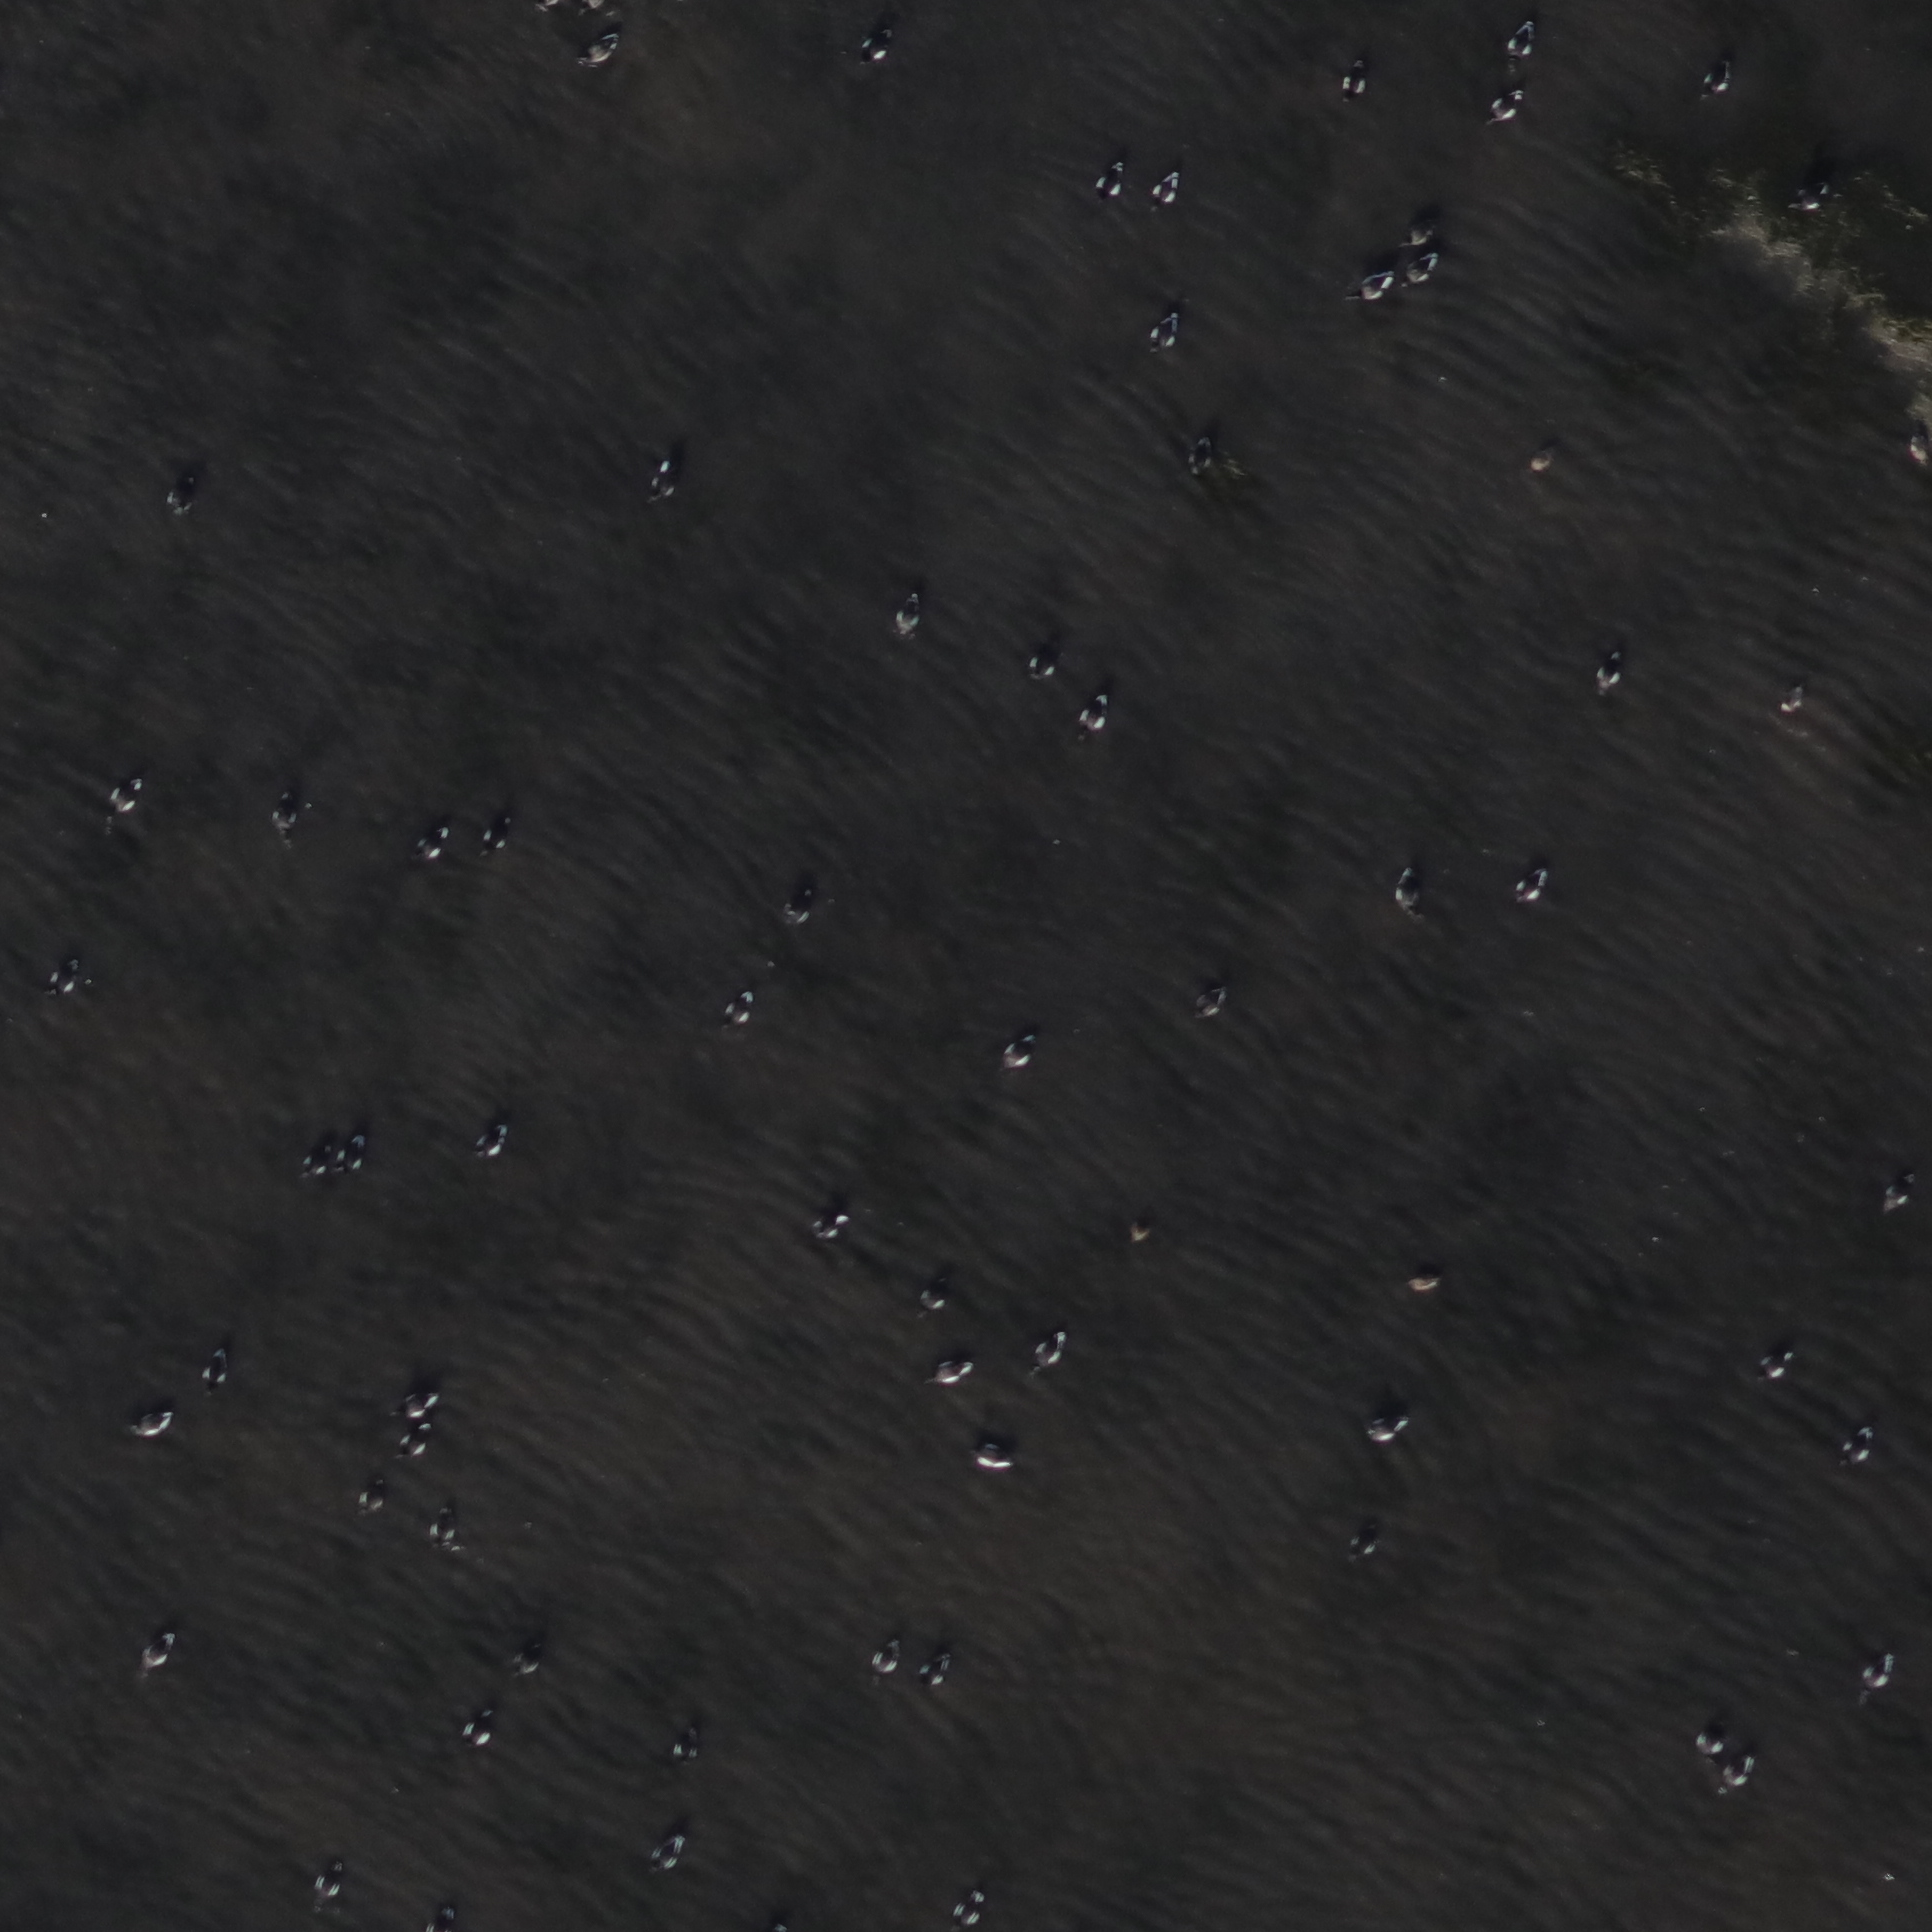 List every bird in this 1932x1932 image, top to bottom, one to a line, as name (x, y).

brant (875, 47)
brant (1523, 47)
brant (599, 49)
brant (1348, 80)
brant (1723, 82)
brant (1503, 107)
brant (1111, 184)
brant (1167, 191)
brant (1810, 200)
brant (1428, 227)
brant (1428, 272)
brant (1370, 285)
brant (1167, 334)
other bird (1928, 446)
brant (1196, 457)
other bird (1540, 462)
brant (662, 484)
brant (183, 496)
brant (911, 615)
brant (1039, 665)
brant (1614, 668)
other bird (1789, 693)
brant (1095, 713)
brant (122, 799)
brant (291, 821)
brant (495, 834)
brant (431, 845)
brant (1531, 885)
brant (1411, 891)
brant (800, 905)
brant (66, 980)
brant (1209, 1001)
brant (737, 1008)
brant (1017, 1054)
brant (490, 1143)
brant (359, 1147)
brant (321, 1167)
brant (1895, 1193)
brant (827, 1225)
other bird (1147, 1240)
other bird (1428, 1291)
brant (931, 1299)
brant (1048, 1354)
brant (1773, 1364)
brant (948, 1369)
brant (217, 1370)
brant (417, 1402)
brant (151, 1423)
brant (1384, 1429)
brant (410, 1446)
brant (1857, 1449)
brant (992, 1455)
brant (373, 1495)
brant (447, 1536)
brant (1369, 1550)
brant (157, 1653)
brant (534, 1658)
brant (886, 1658)
brant (935, 1671)
brant (1876, 1673)
brant (478, 1731)
brant (1700, 1737)
brant (700, 1750)
brant (1736, 1777)
brant (668, 1851)
brant (330, 1885)
brant (968, 1909)
brant (437, 1928)